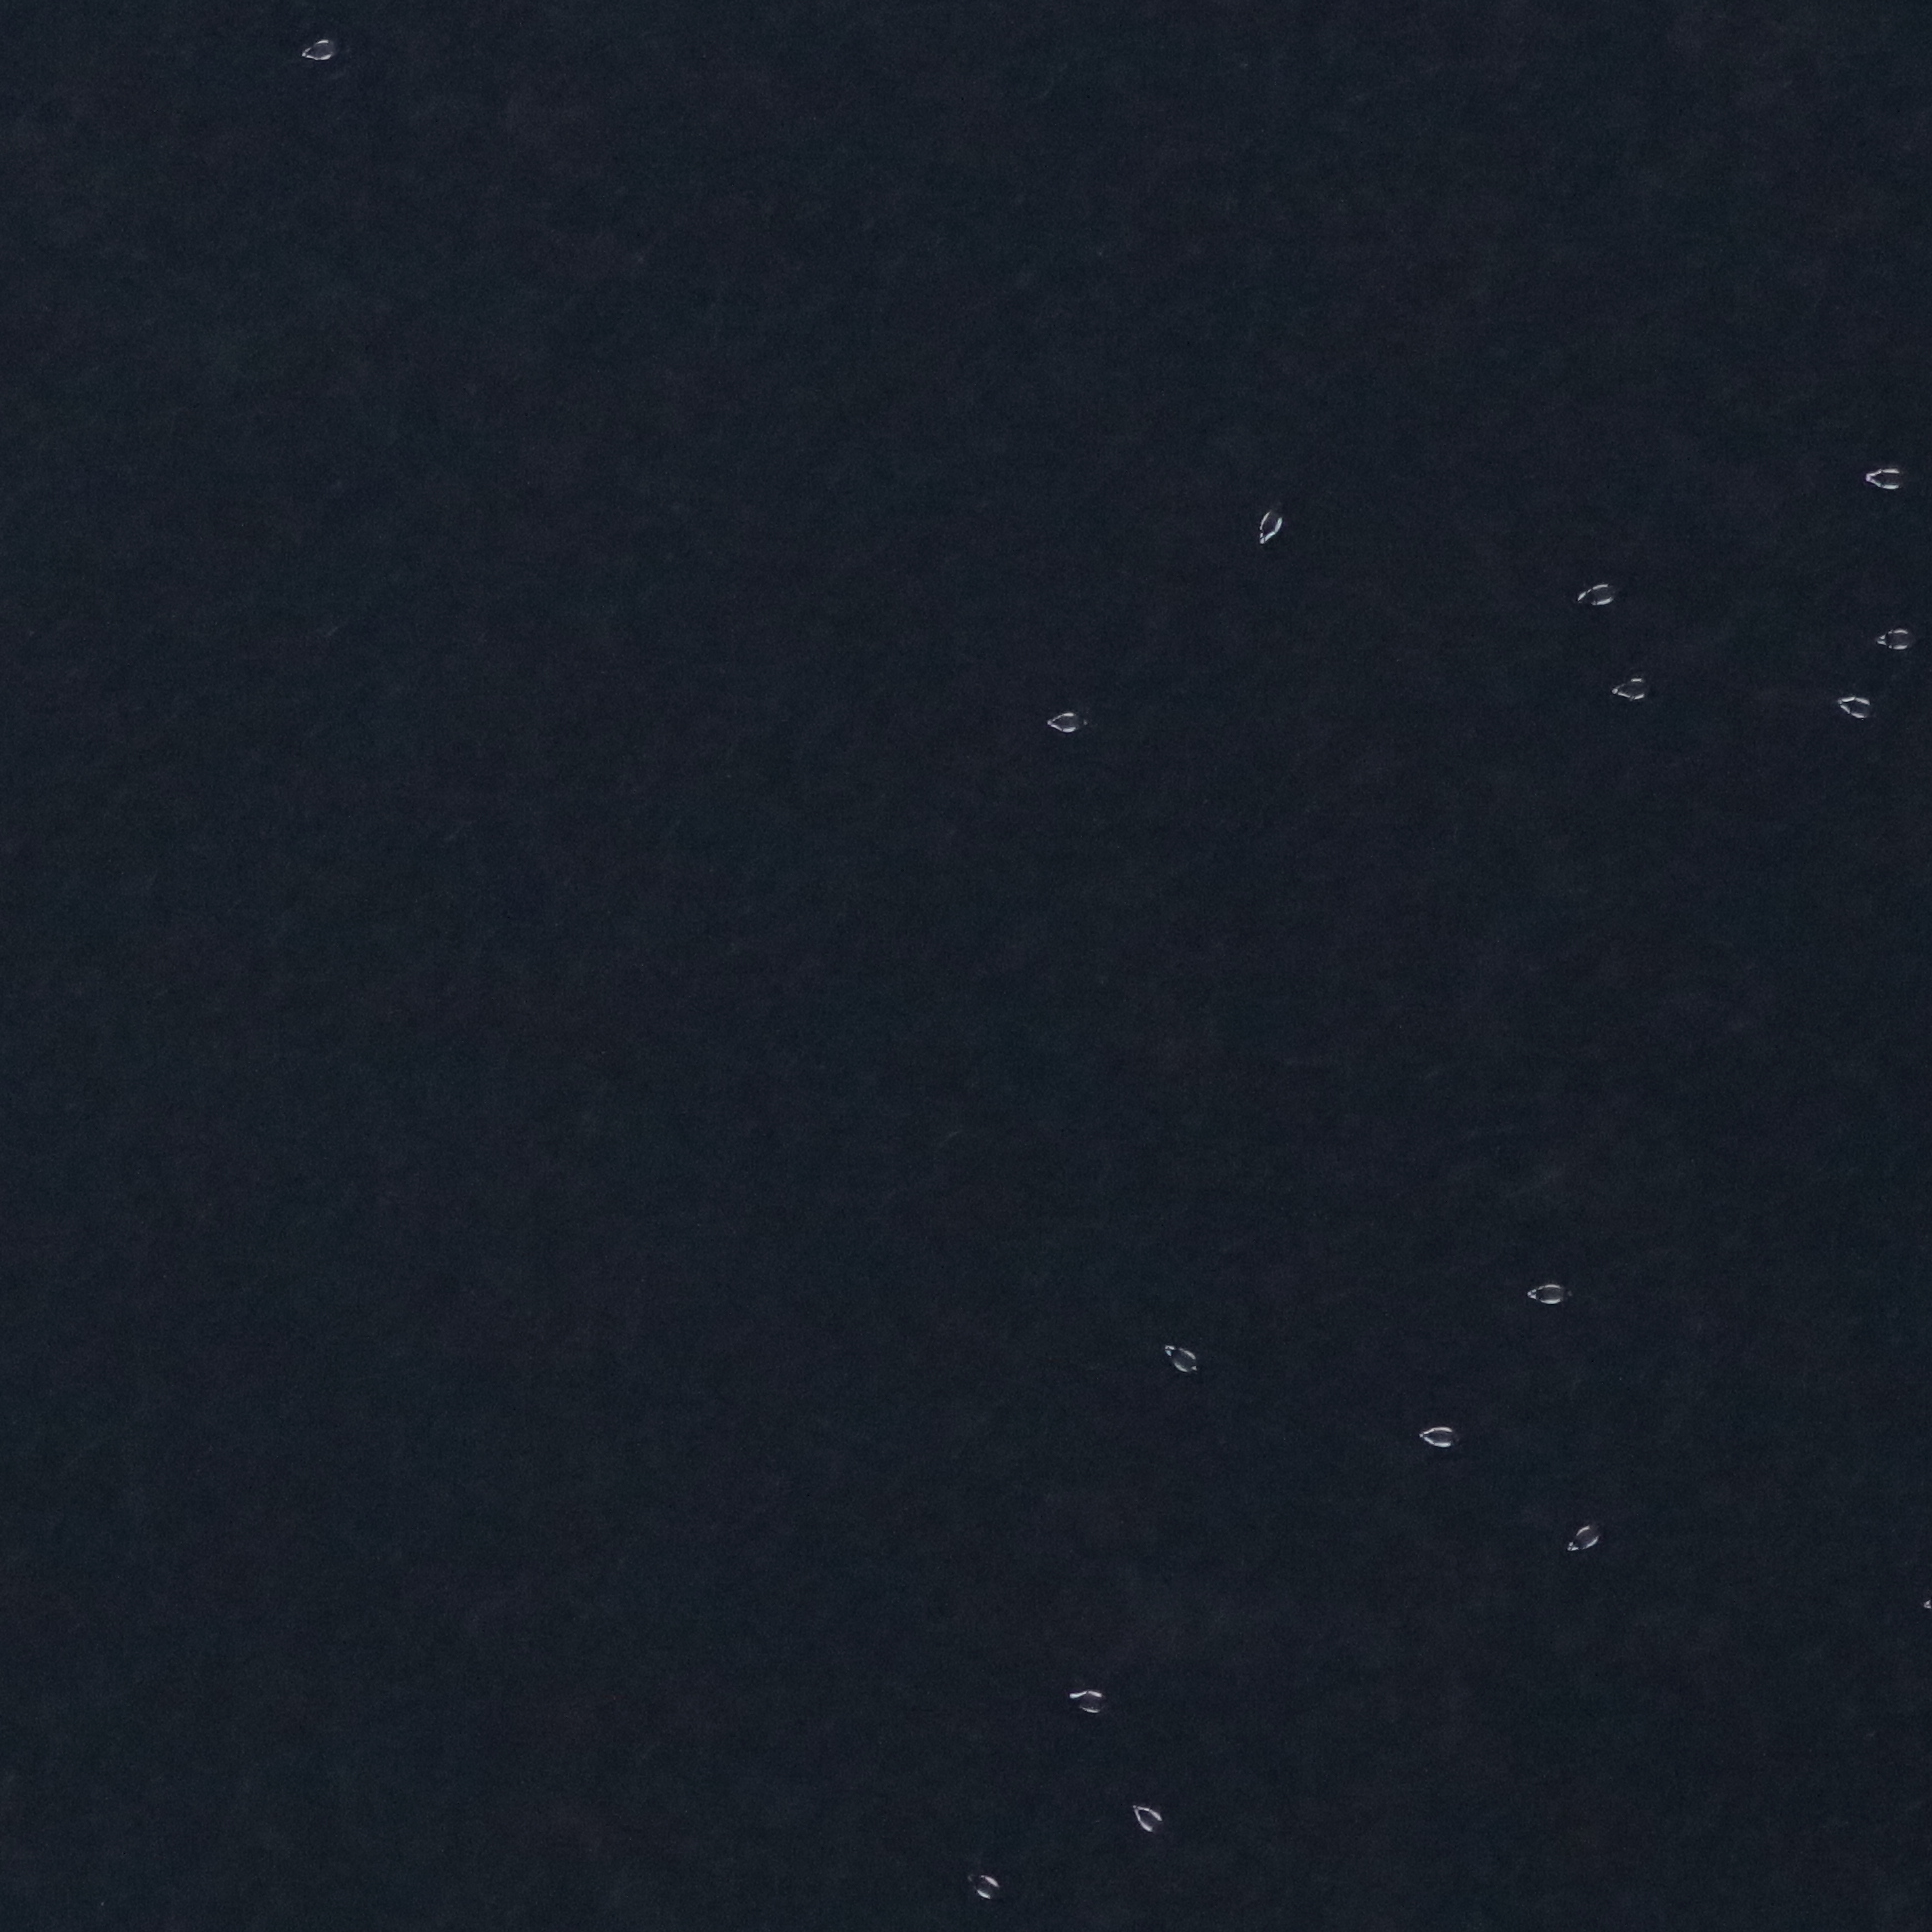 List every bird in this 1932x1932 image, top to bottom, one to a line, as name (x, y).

brant (321, 49)
brant (1888, 479)
brant (1270, 524)
brant (1598, 595)
brant (1898, 639)
brant (1632, 689)
brant (1857, 709)
brant (1069, 722)
brant (1551, 1292)
brant (1182, 1358)
brant (1441, 1436)
brant (1584, 1538)
brant (1089, 1700)
brant (1149, 1818)
brant (985, 1885)